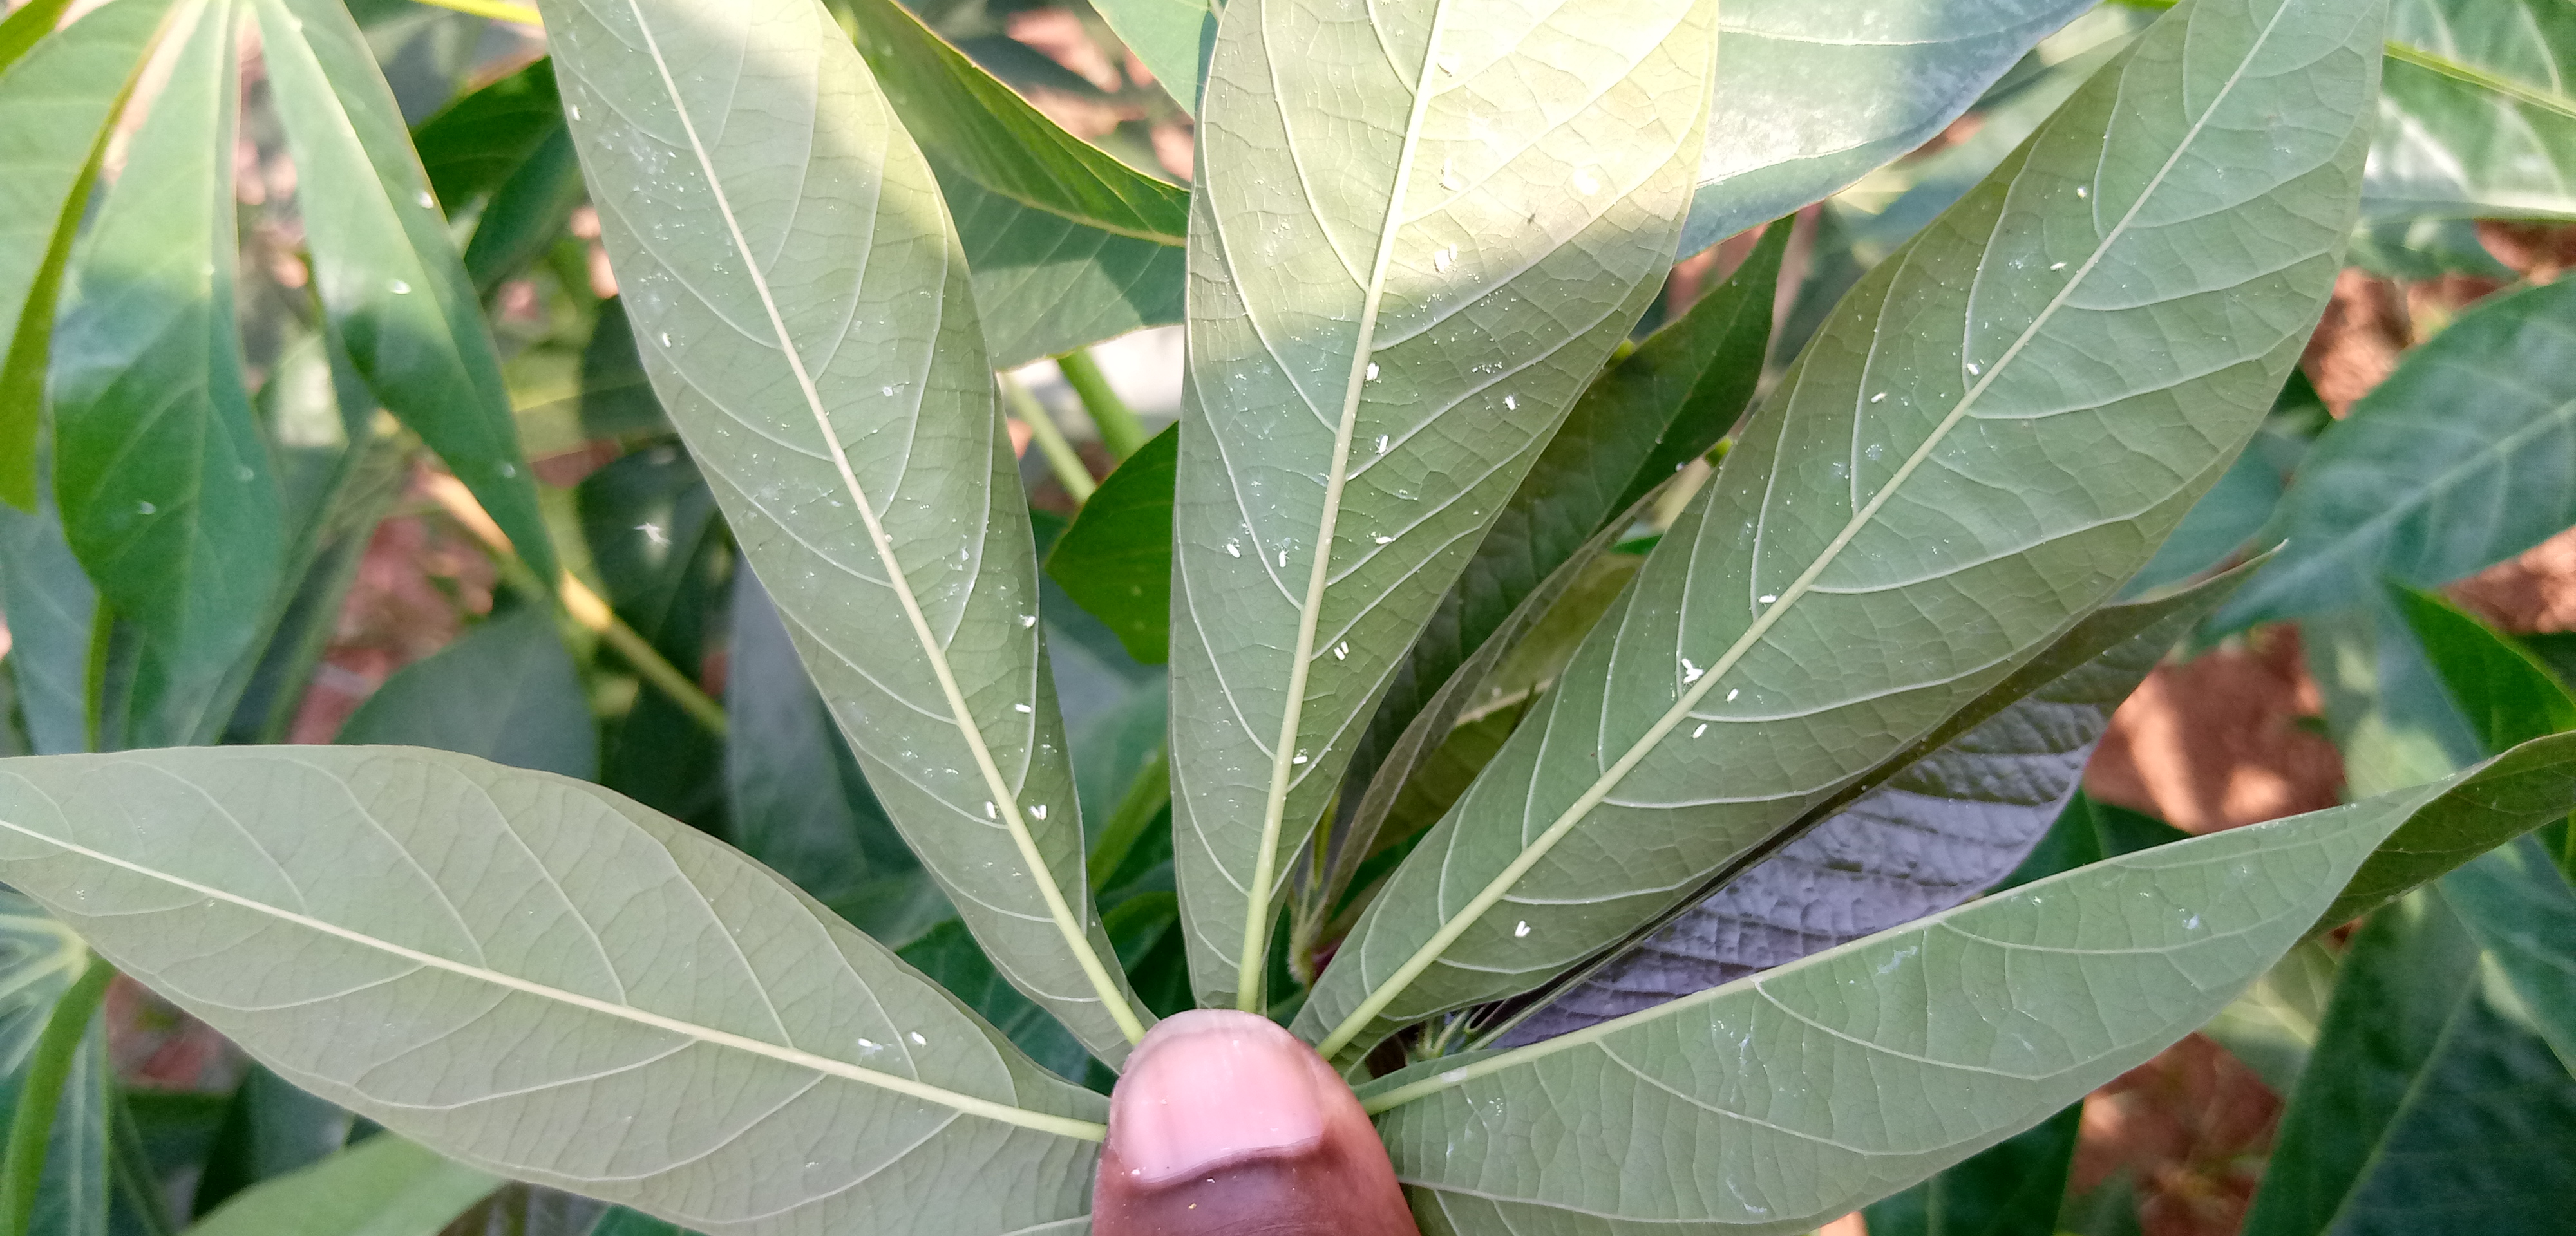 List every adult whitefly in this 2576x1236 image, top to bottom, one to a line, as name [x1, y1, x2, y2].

whitefly [567, 100, 587, 126]
whitefly [2074, 183, 2088, 201]
whitefly [2048, 260, 2067, 273]
whitefly [658, 328, 674, 355]
whitefly [1364, 359, 1383, 386]
whitefly [1964, 359, 1985, 380]
whitefly [1869, 389, 1891, 405]
whitefly [1502, 392, 1521, 416]
whitefly [1376, 432, 1393, 458]
whitefly [1370, 532, 1394, 547]
whitefly [1223, 537, 1244, 562]
whitefly [1275, 547, 1290, 572]
whitefly [1756, 592, 1783, 606]
whitefly [1024, 610, 1039, 633]
whitefly [1340, 637, 1353, 655]
whitefly [1334, 643, 1346, 662]
whitefly [1680, 657, 1694, 669]
whitefly [1683, 669, 1705, 684]
whitefly [1725, 686, 1741, 706]
whitefly [1013, 701, 1034, 717]
whitefly [1689, 720, 1709, 740]
whitefly [1291, 753, 1312, 767]
whitefly [985, 796, 1001, 829]
whitefly [1028, 800, 1054, 822]
whitefly [1514, 917, 1533, 939]
whitefly [909, 1025, 931, 1051]
whitefly [855, 1035, 878, 1049]